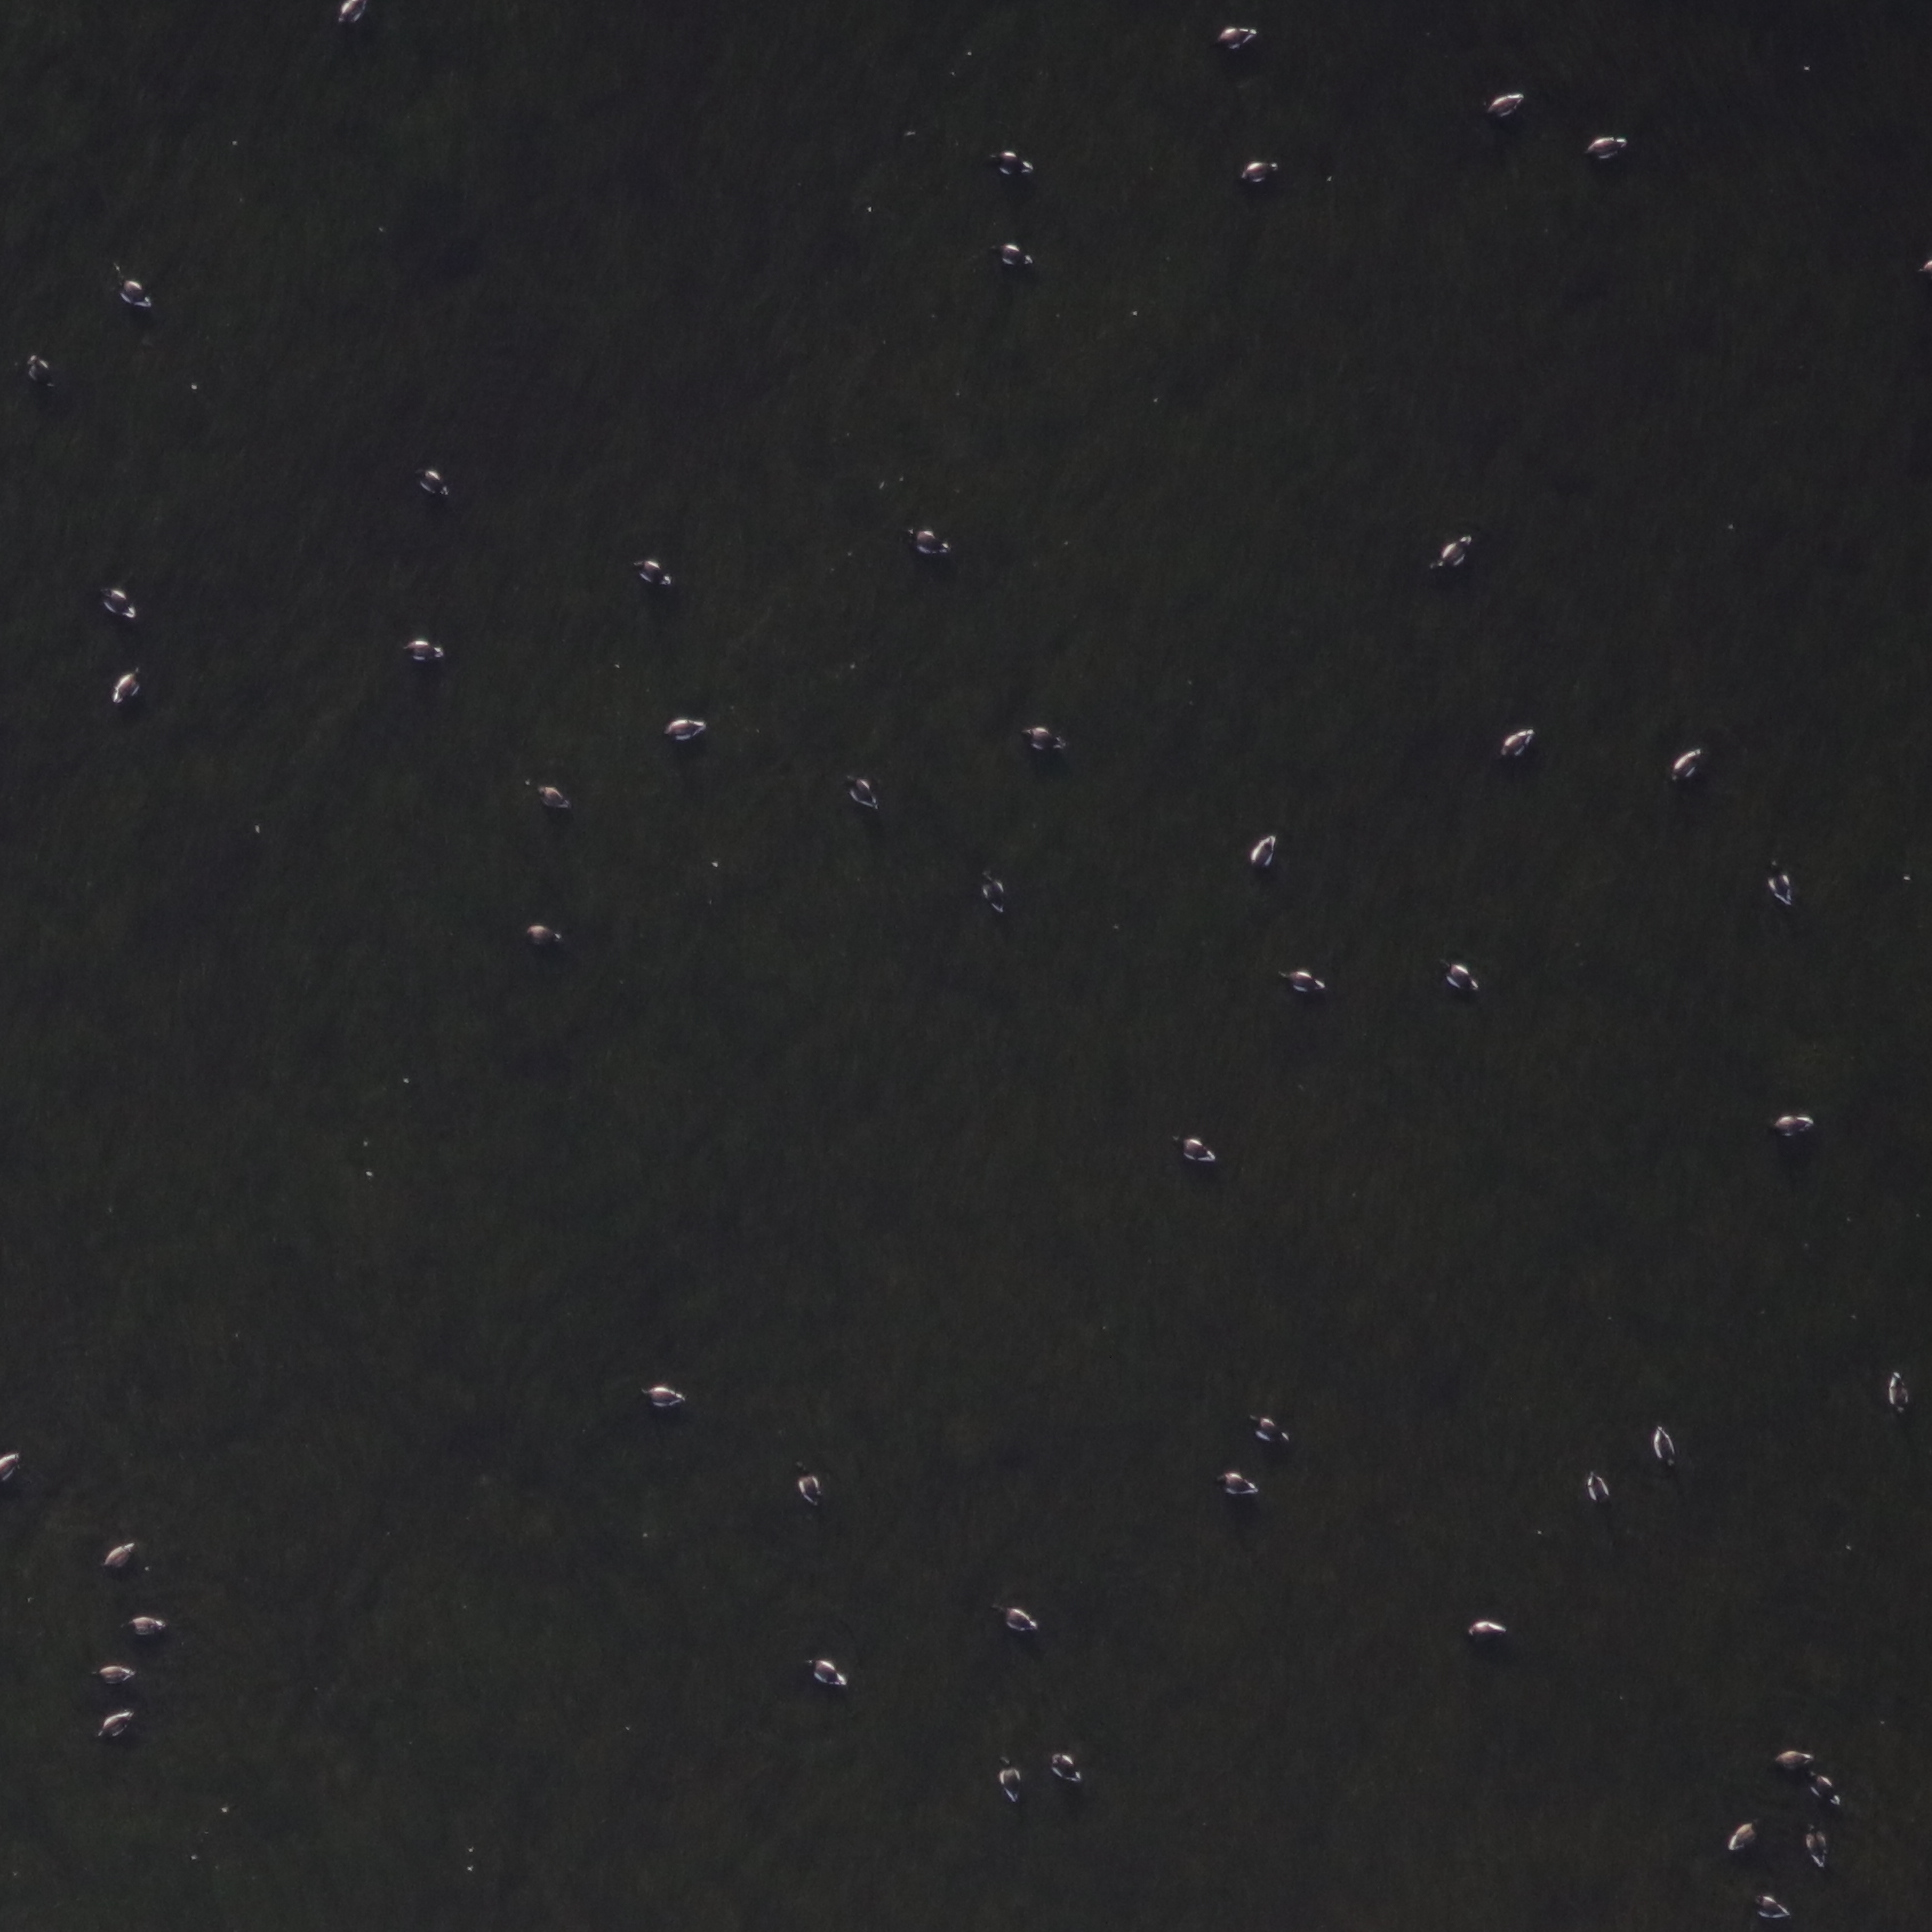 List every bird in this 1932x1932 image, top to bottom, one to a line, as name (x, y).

brant (350, 10)
brant (1227, 30)
brant (1504, 107)
brant (1605, 150)
brant (1009, 163)
brant (1256, 171)
brant (1010, 255)
brant (133, 290)
brant (39, 371)
brant (430, 484)
brant (926, 542)
brant (1454, 552)
brant (652, 572)
brant (120, 602)
brant (423, 652)
brant (127, 687)
brant (684, 728)
brant (1042, 740)
brant (1516, 743)
brant (1685, 765)
brant (862, 792)
brant (556, 793)
brant (1263, 852)
brant (1782, 888)
brant (991, 892)
brant (542, 937)
brant (1461, 978)
brant (1303, 983)
brant (1785, 1127)
brant (1194, 1149)
brant (1898, 1394)
brant (663, 1398)
brant (1269, 1430)
brant (1663, 1449)
brant (5, 1469)
brant (1236, 1484)
brant (1597, 1487)
brant (809, 1489)
brant (121, 1557)
brant (1015, 1618)
brant (147, 1621)
brant (1493, 1624)
brant (825, 1673)
brant (115, 1674)
brant (116, 1726)
brant (1788, 1753)
brant (1064, 1767)
brant (1010, 1780)
brant (1820, 1786)
brant (1741, 1836)
brant (1815, 1845)
brant (1769, 1908)